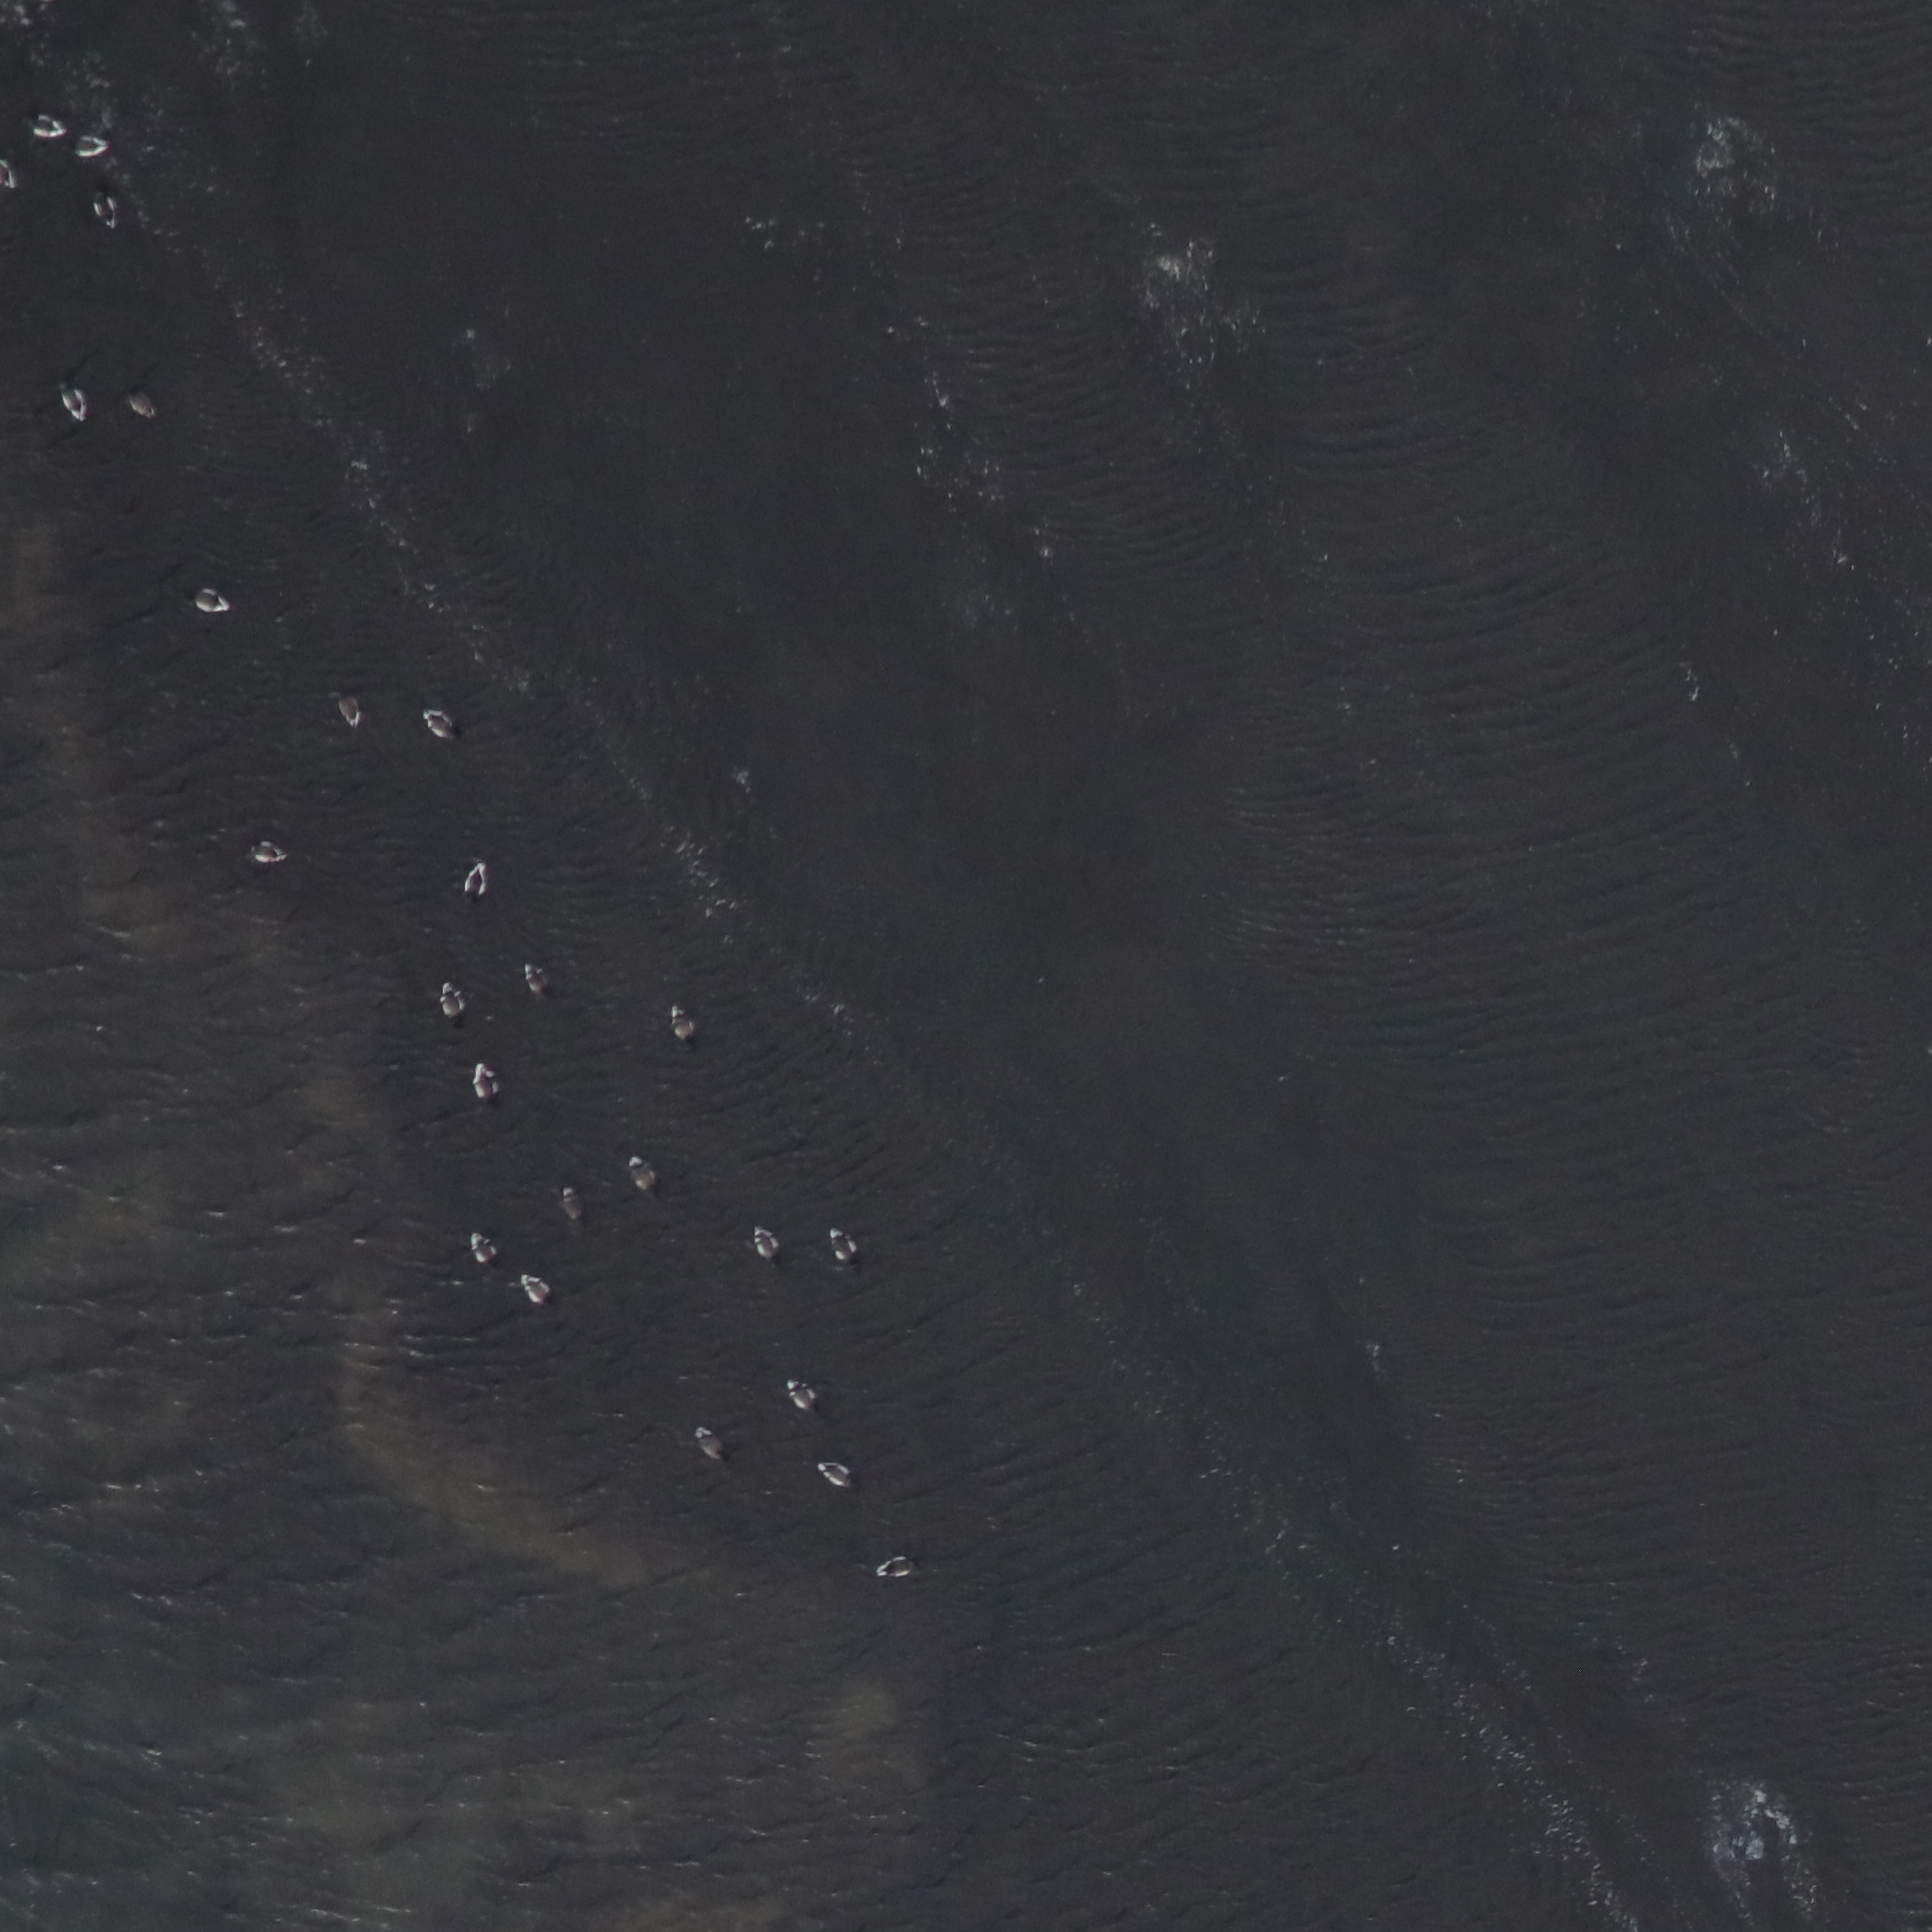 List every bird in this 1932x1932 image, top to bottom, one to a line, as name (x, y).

brant (45, 123)
brant (86, 144)
brant (4, 172)
brant (106, 210)
brant (73, 399)
brant (141, 402)
brant (209, 601)
brant (348, 707)
brant (441, 725)
brant (266, 852)
brant (475, 883)
brant (537, 980)
brant (453, 1003)
brant (683, 1027)
brant (487, 1086)
brant (646, 1175)
brant (571, 1207)
brant (768, 1244)
brant (843, 1247)
brant (484, 1249)
brant (537, 1291)
brant (804, 1396)
brant (712, 1444)
brant (837, 1474)
brant (897, 1566)